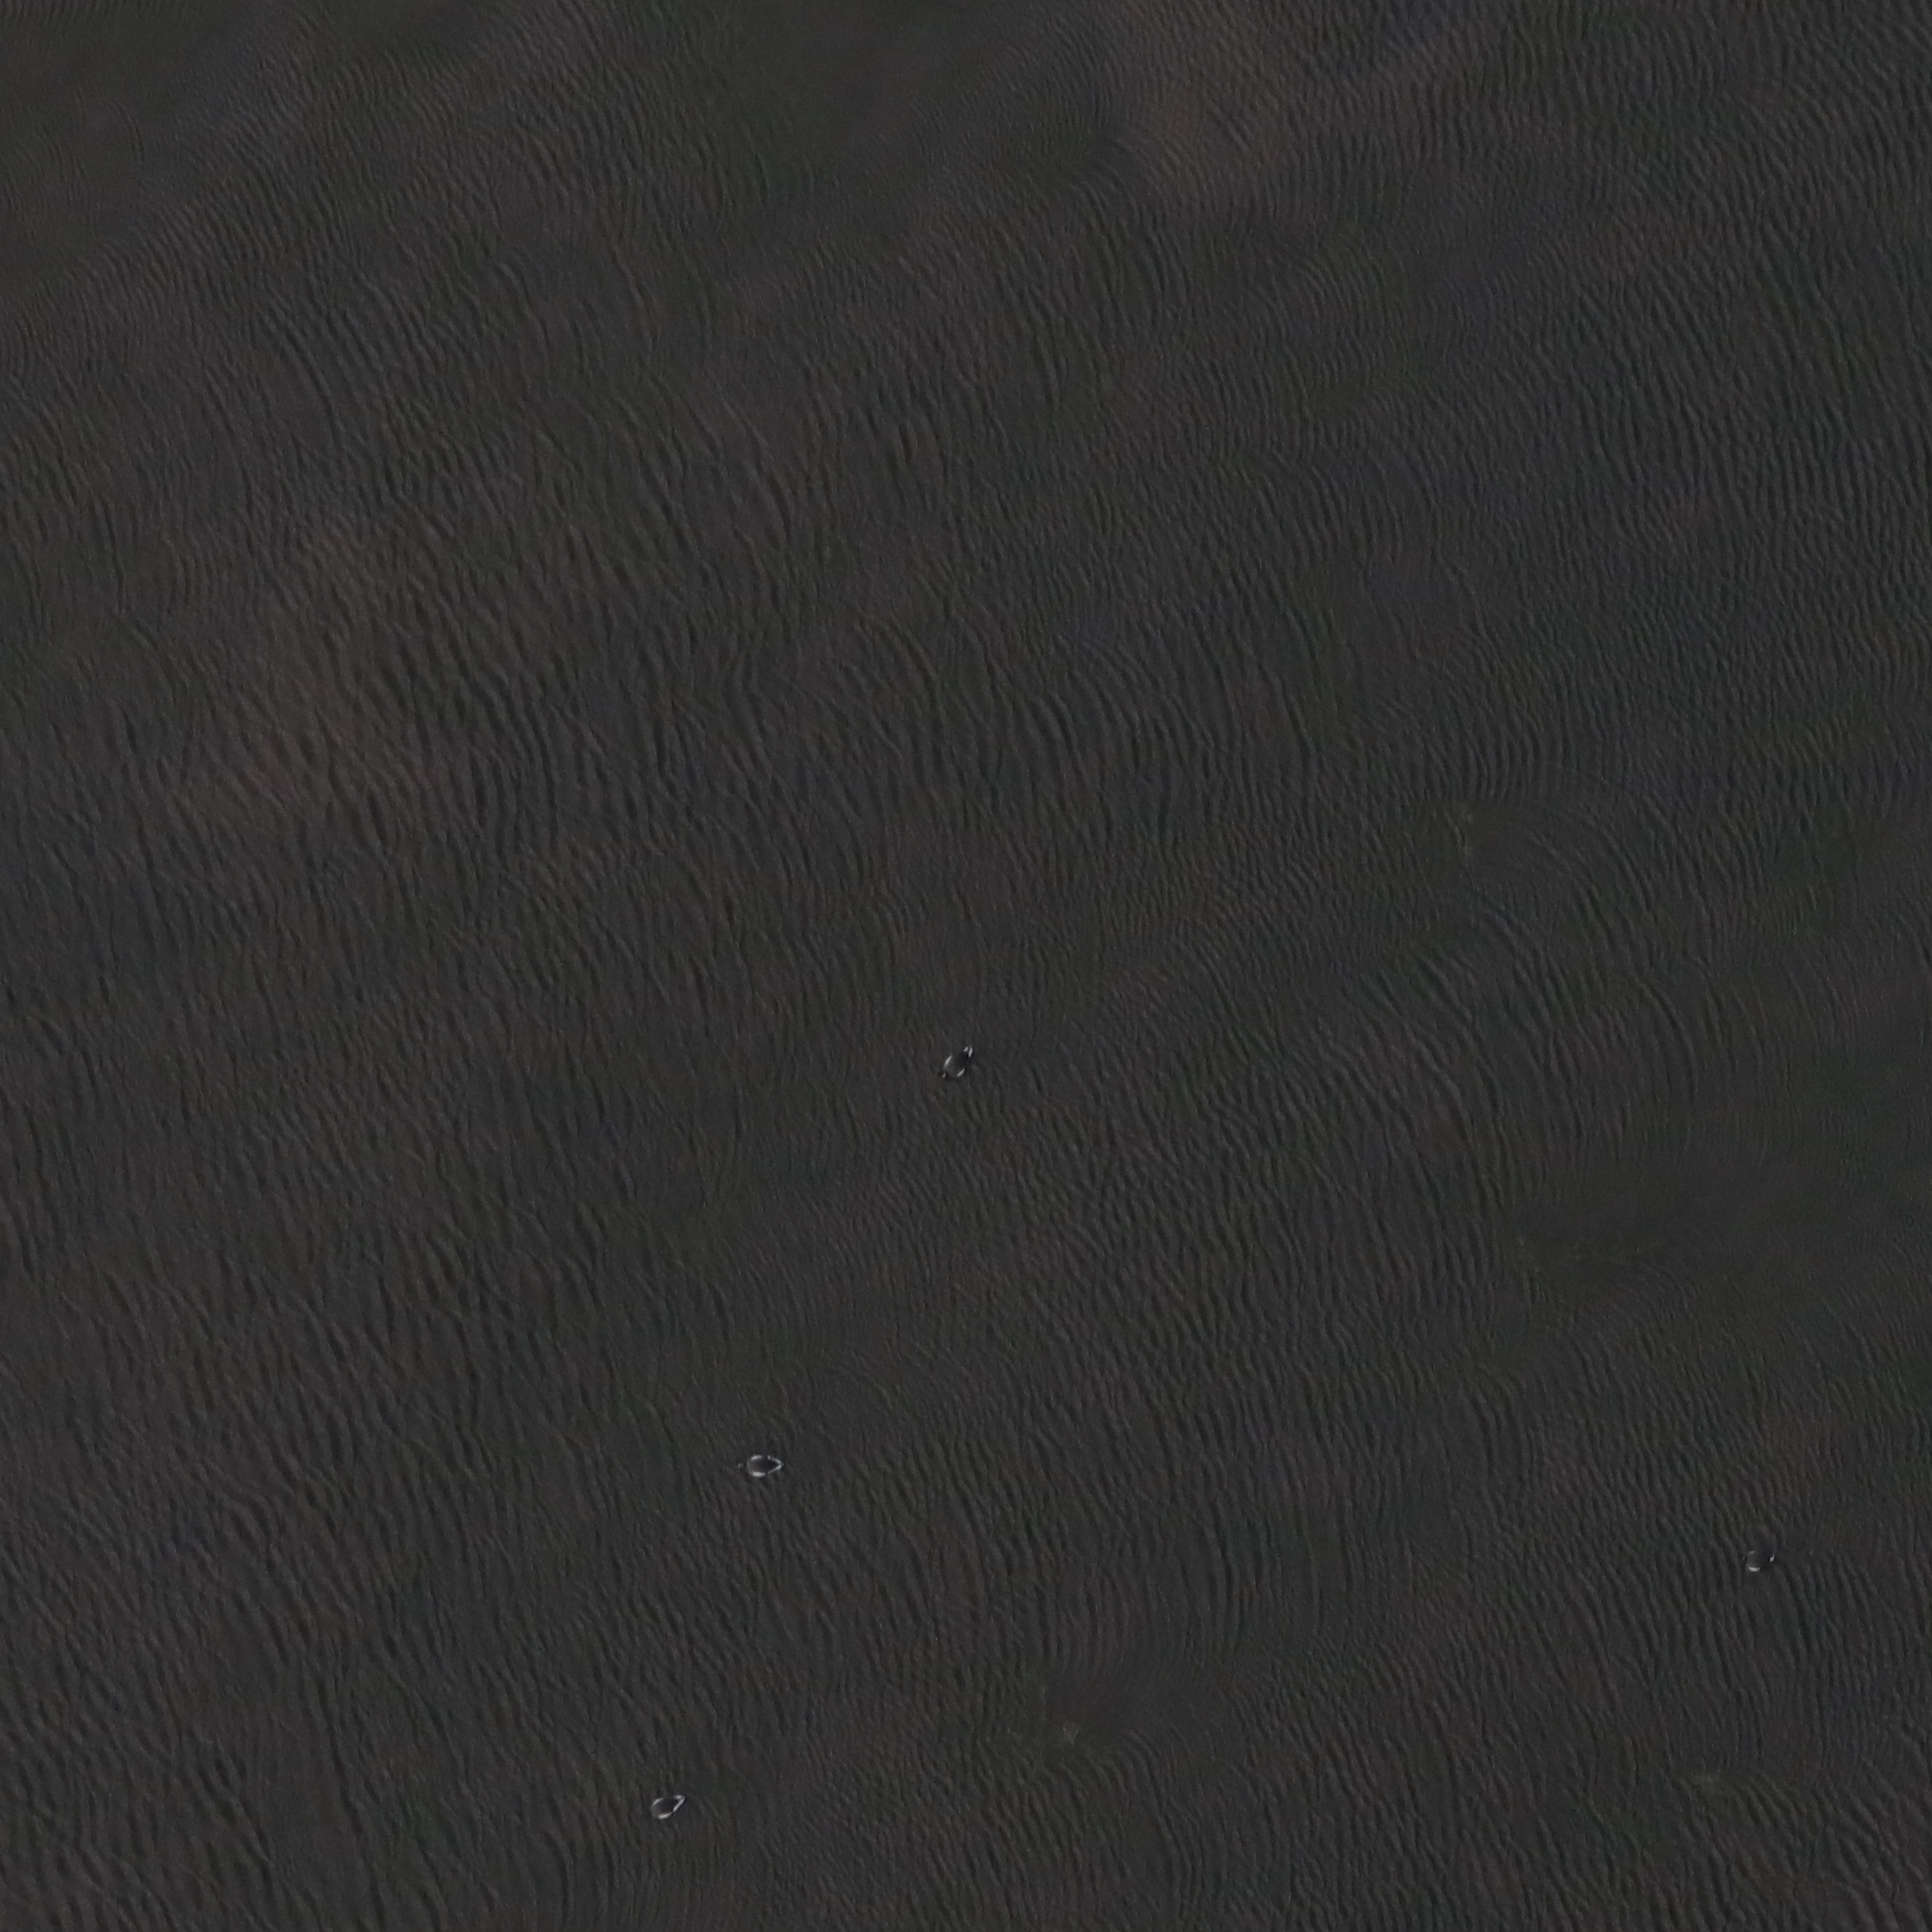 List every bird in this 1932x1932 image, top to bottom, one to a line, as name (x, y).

brant (957, 1062)
brant (761, 1466)
brant (1757, 1557)
brant (662, 1806)